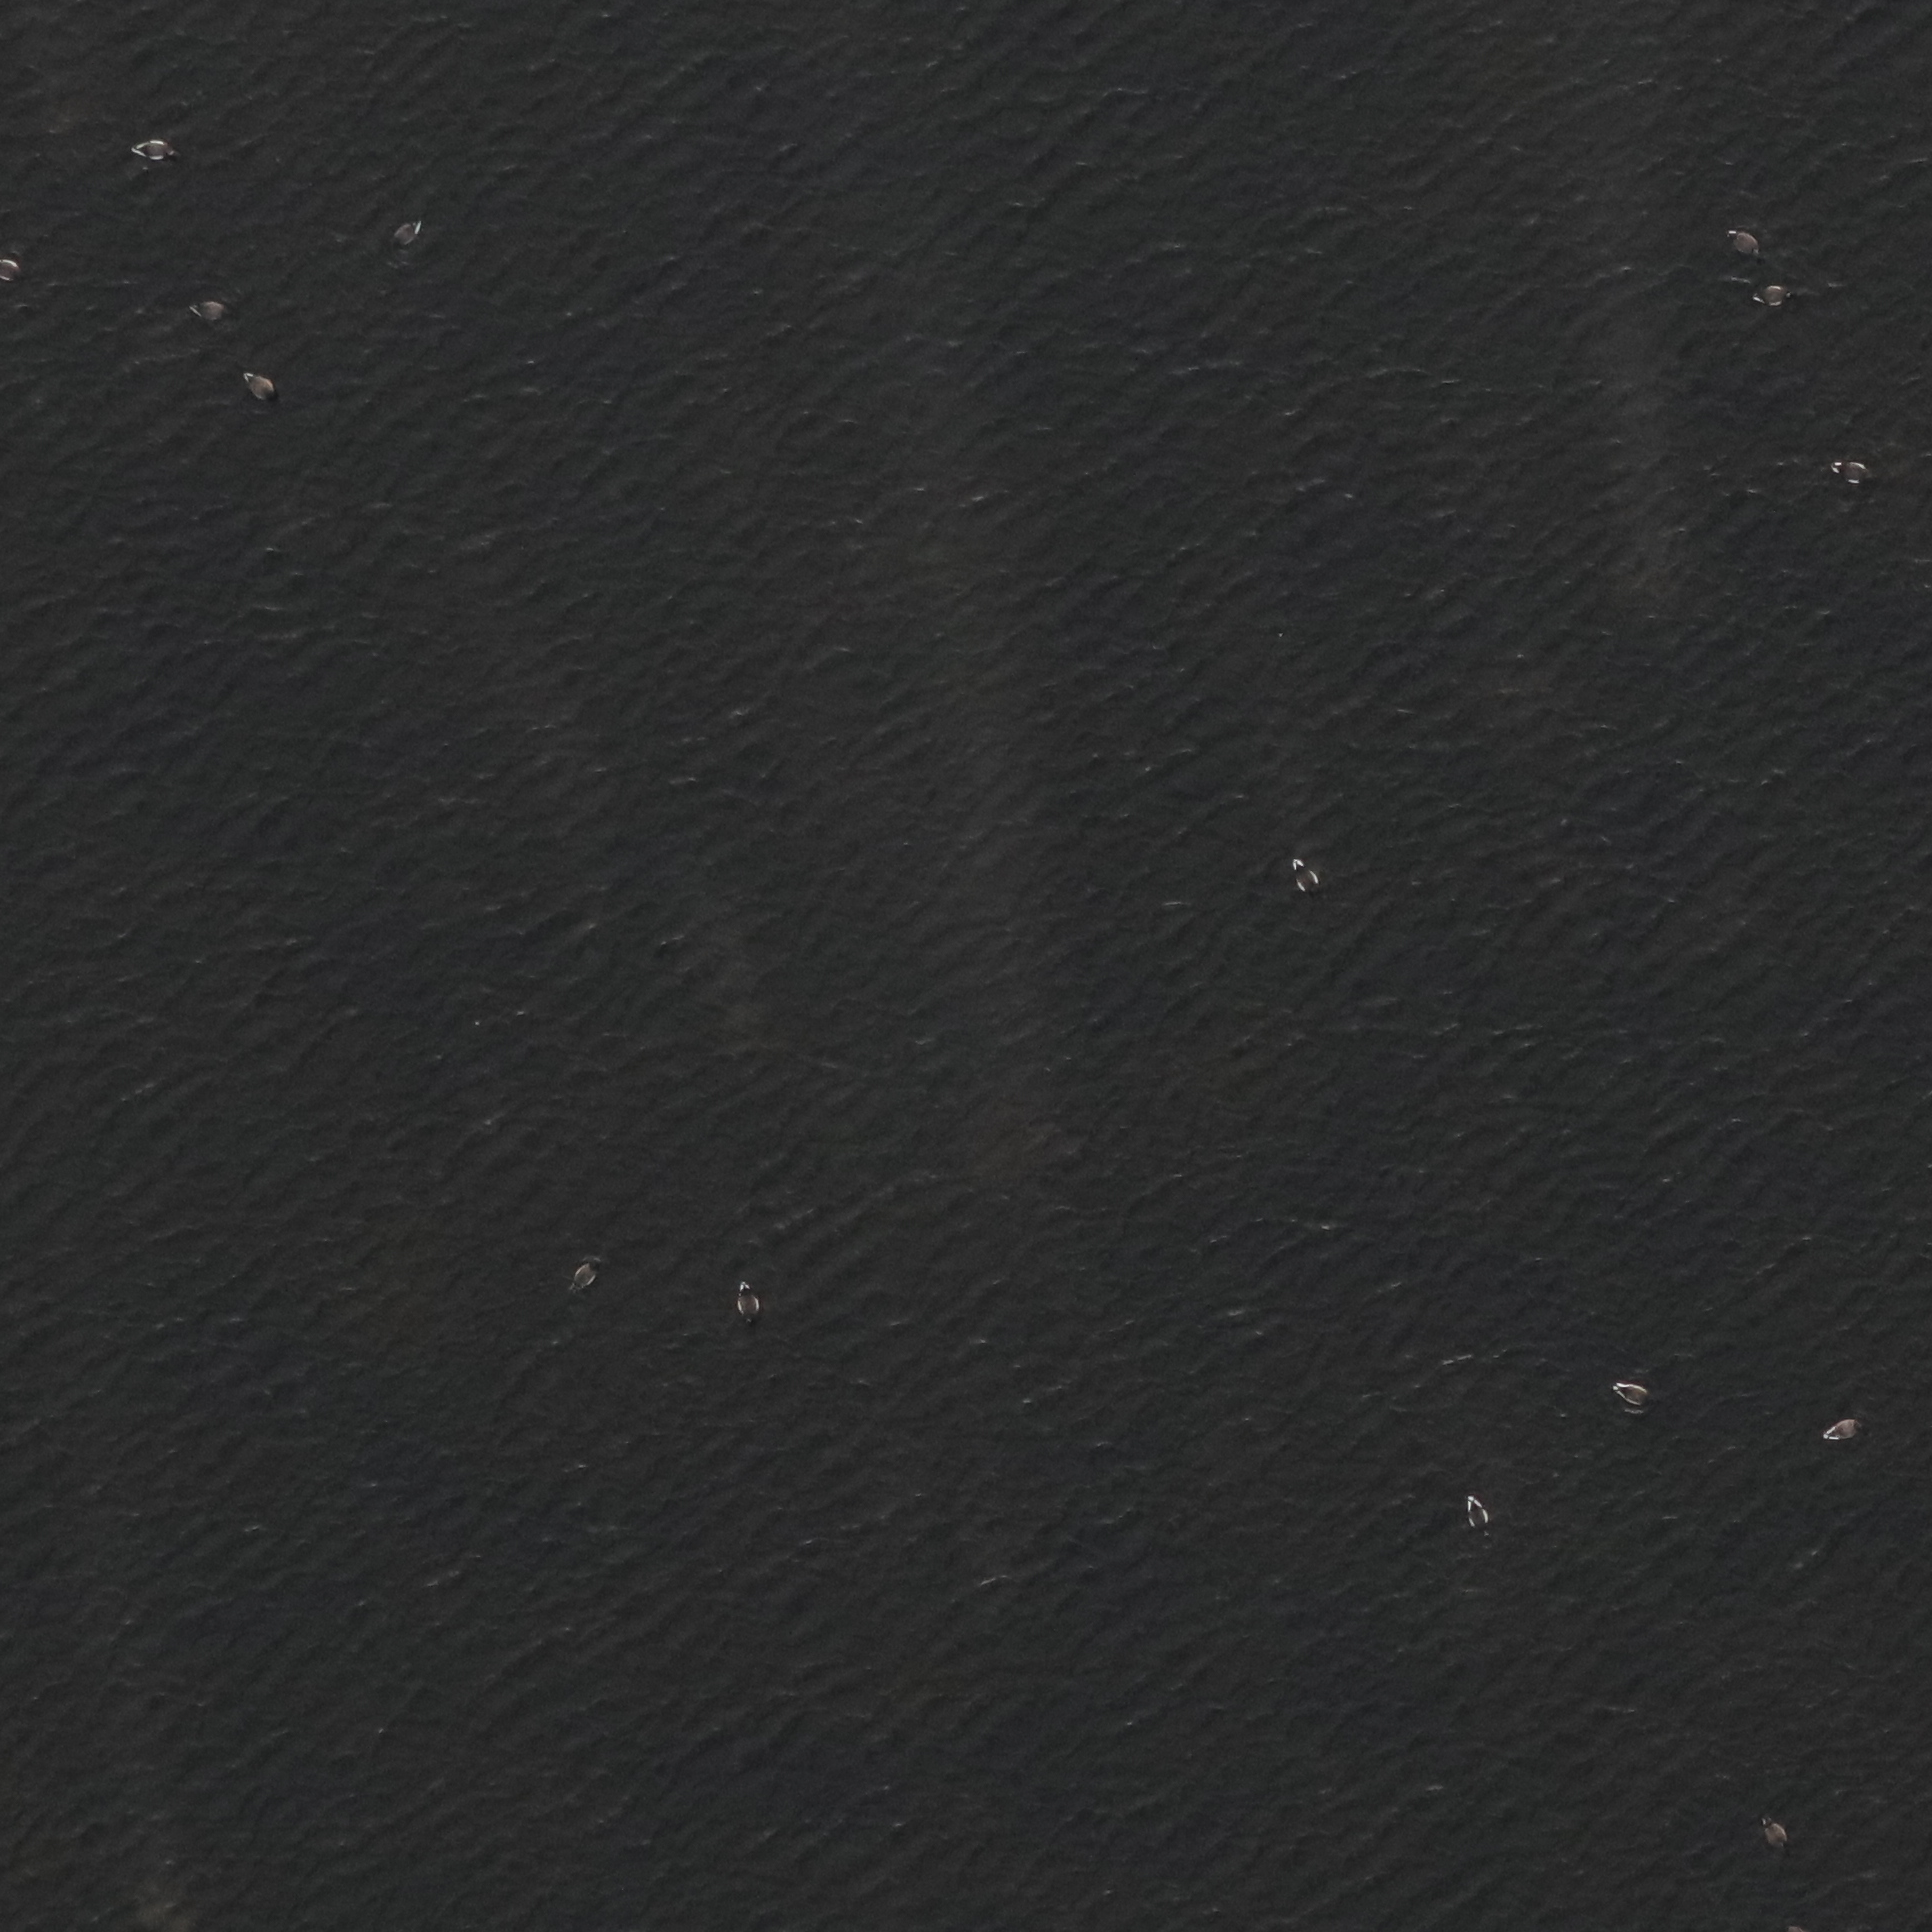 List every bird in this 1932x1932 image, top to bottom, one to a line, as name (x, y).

brant (155, 150)
brant (406, 234)
brant (1747, 242)
brant (4, 268)
brant (1774, 296)
brant (212, 311)
brant (260, 387)
brant (1851, 471)
brant (1308, 876)
brant (585, 1276)
brant (748, 1302)
brant (1636, 1396)
brant (1845, 1429)
brant (1479, 1515)
brant (1775, 1835)